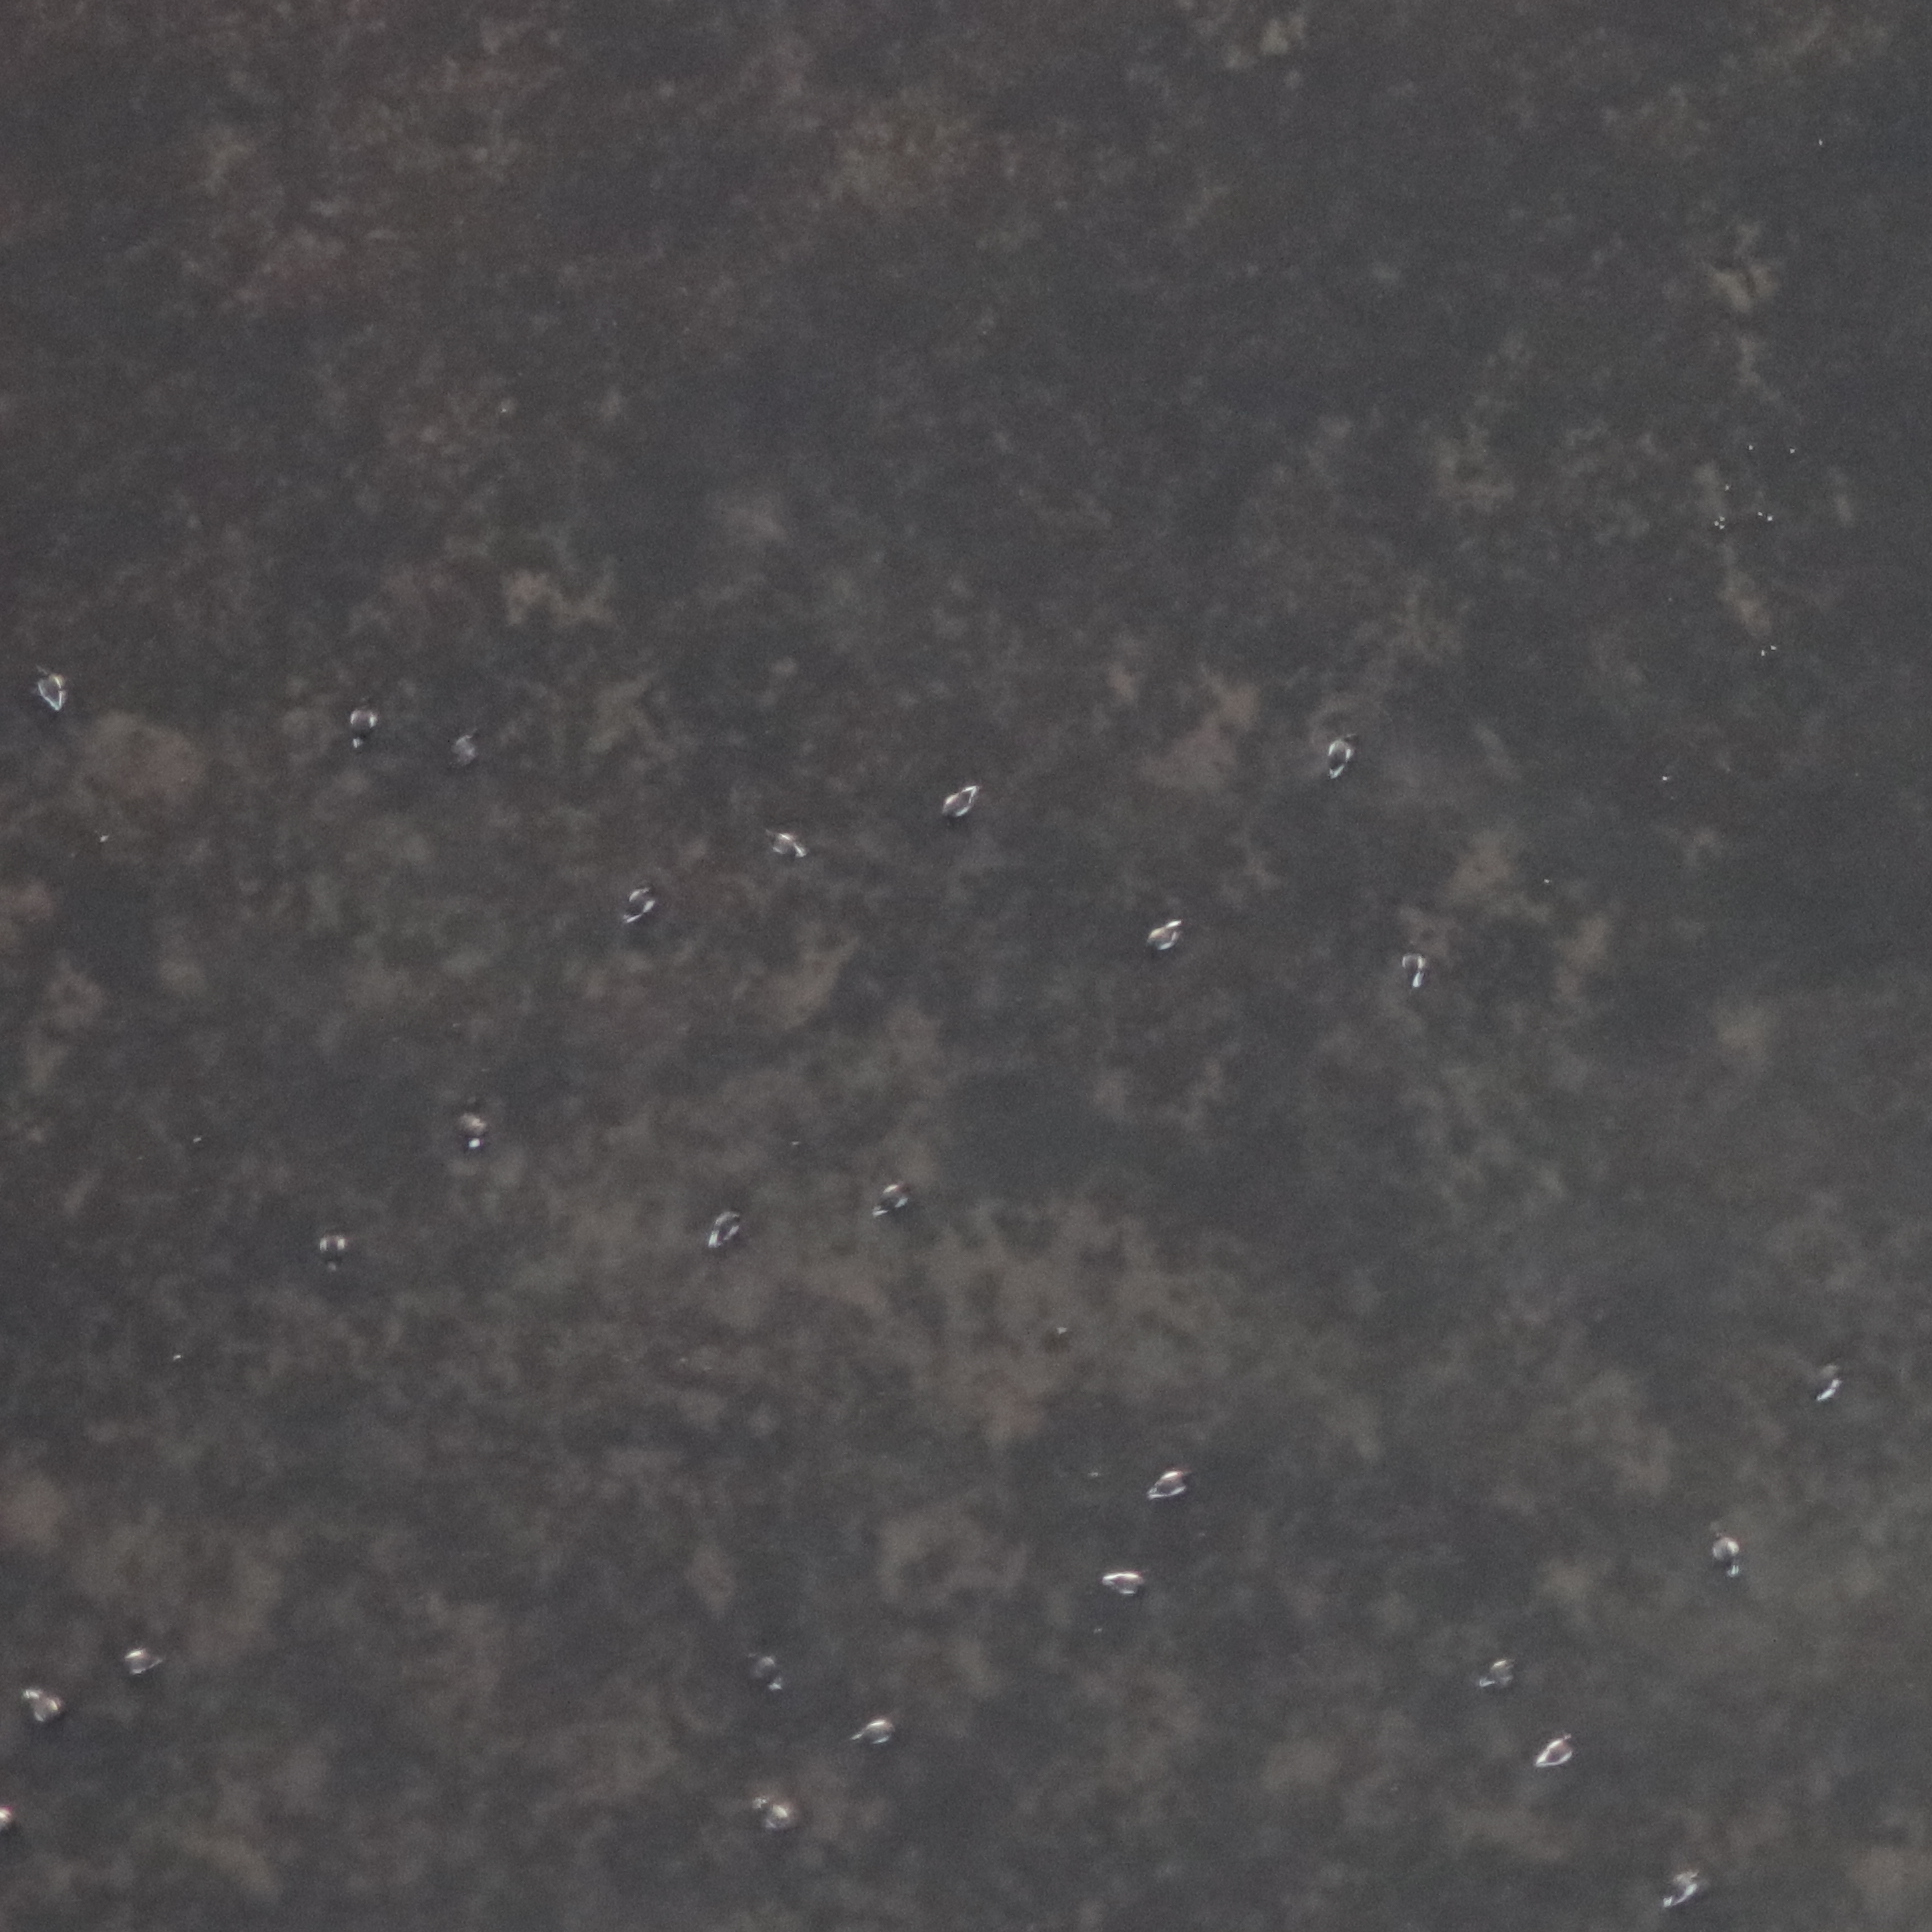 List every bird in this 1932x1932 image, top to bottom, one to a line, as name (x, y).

brant (50, 689)
brant (362, 721)
brant (462, 749)
brant (1339, 753)
brant (960, 803)
brant (786, 845)
brant (640, 902)
brant (1164, 936)
brant (1414, 965)
brant (473, 1128)
brant (892, 1196)
brant (728, 1224)
brant (334, 1245)
brant (1830, 1381)
brant (1170, 1483)
brant (1726, 1553)
brant (1125, 1583)
brant (140, 1660)
brant (769, 1673)
brant (1499, 1673)
brant (40, 1707)
brant (877, 1732)
brant (1556, 1753)
brant (776, 1816)
brant (1684, 1882)